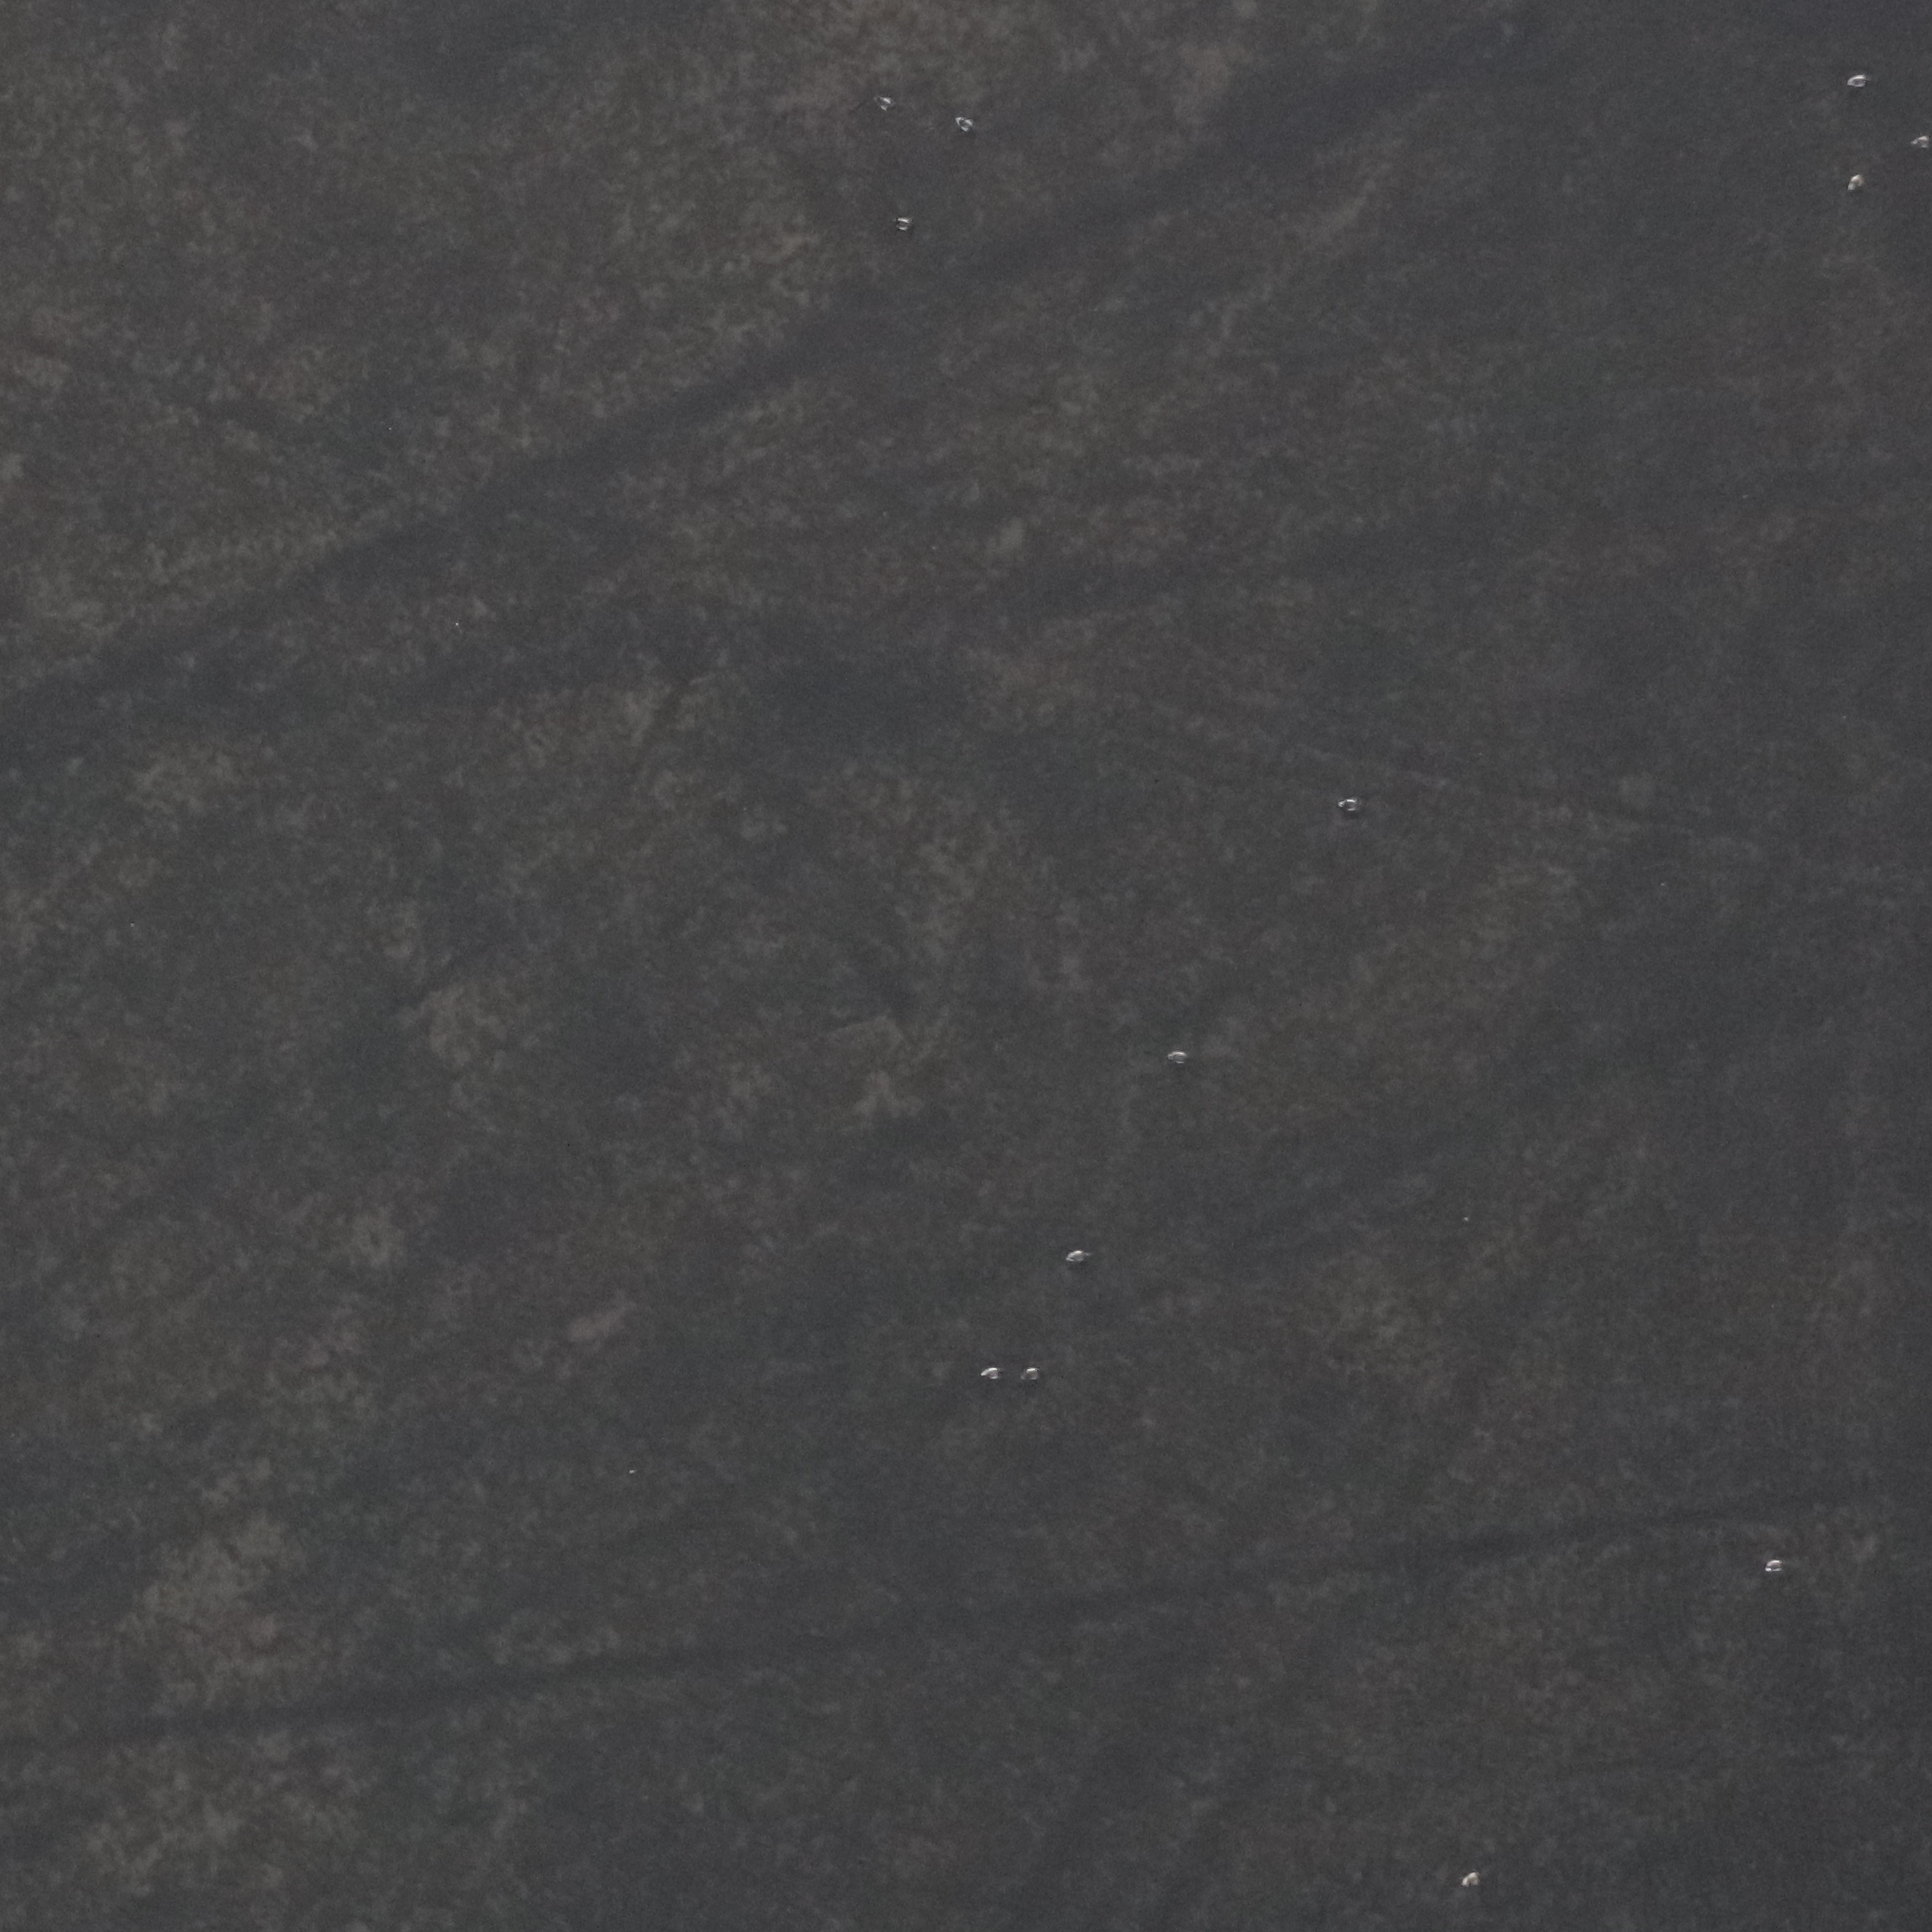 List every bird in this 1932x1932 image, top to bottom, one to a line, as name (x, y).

brant (1857, 82)
brant (884, 103)
brant (965, 125)
brant (1921, 142)
brant (1855, 182)
brant (903, 224)
brant (1347, 805)
brant (1178, 1058)
brant (1078, 1256)
brant (993, 1374)
brant (1031, 1374)
brant (1775, 1566)
brant (1473, 1879)